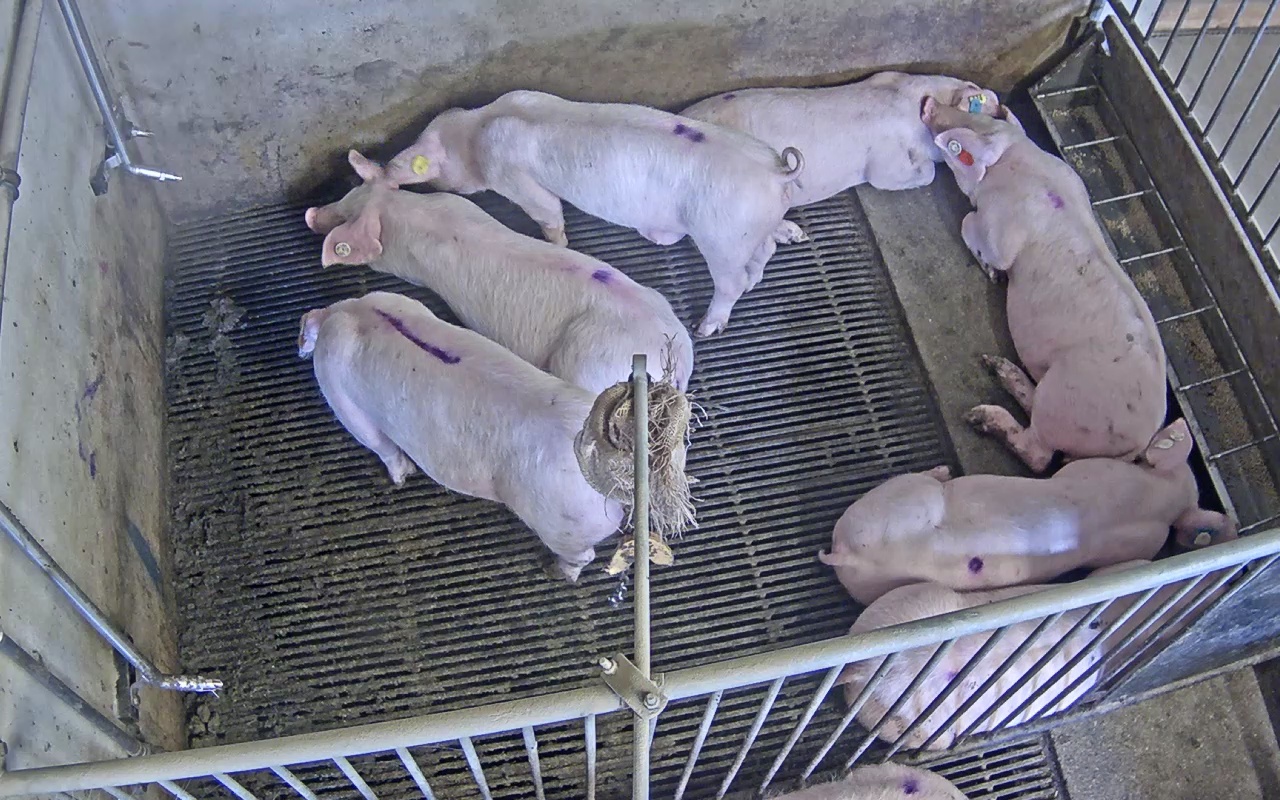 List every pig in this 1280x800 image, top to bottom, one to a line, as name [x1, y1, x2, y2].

pig [674, 69, 1000, 242]
pig [382, 90, 804, 339]
pig [921, 94, 1165, 471]
pig [306, 150, 694, 397]
pig [298, 291, 634, 585]
pig [815, 419, 1241, 605]
pig [832, 559, 1244, 752]
pig [769, 761, 973, 799]